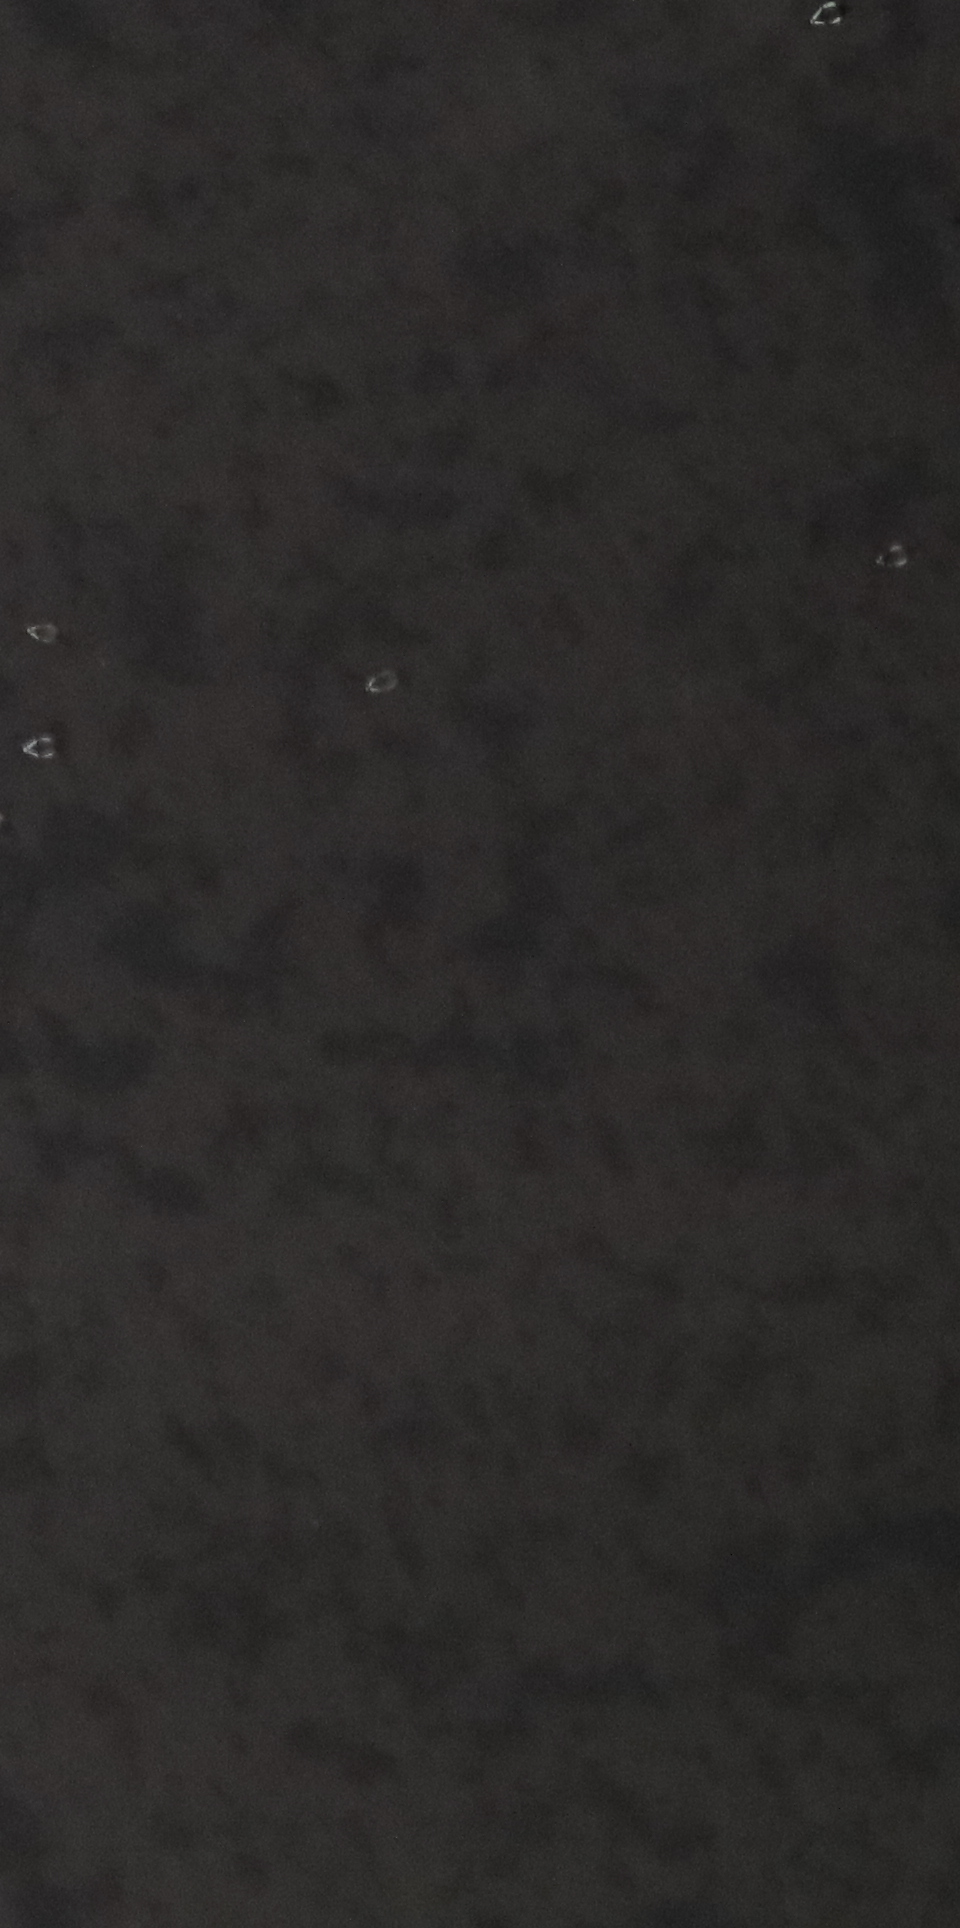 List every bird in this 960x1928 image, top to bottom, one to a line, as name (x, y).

brant (831, 13)
brant (891, 557)
brant (46, 631)
brant (387, 684)
brant (43, 746)